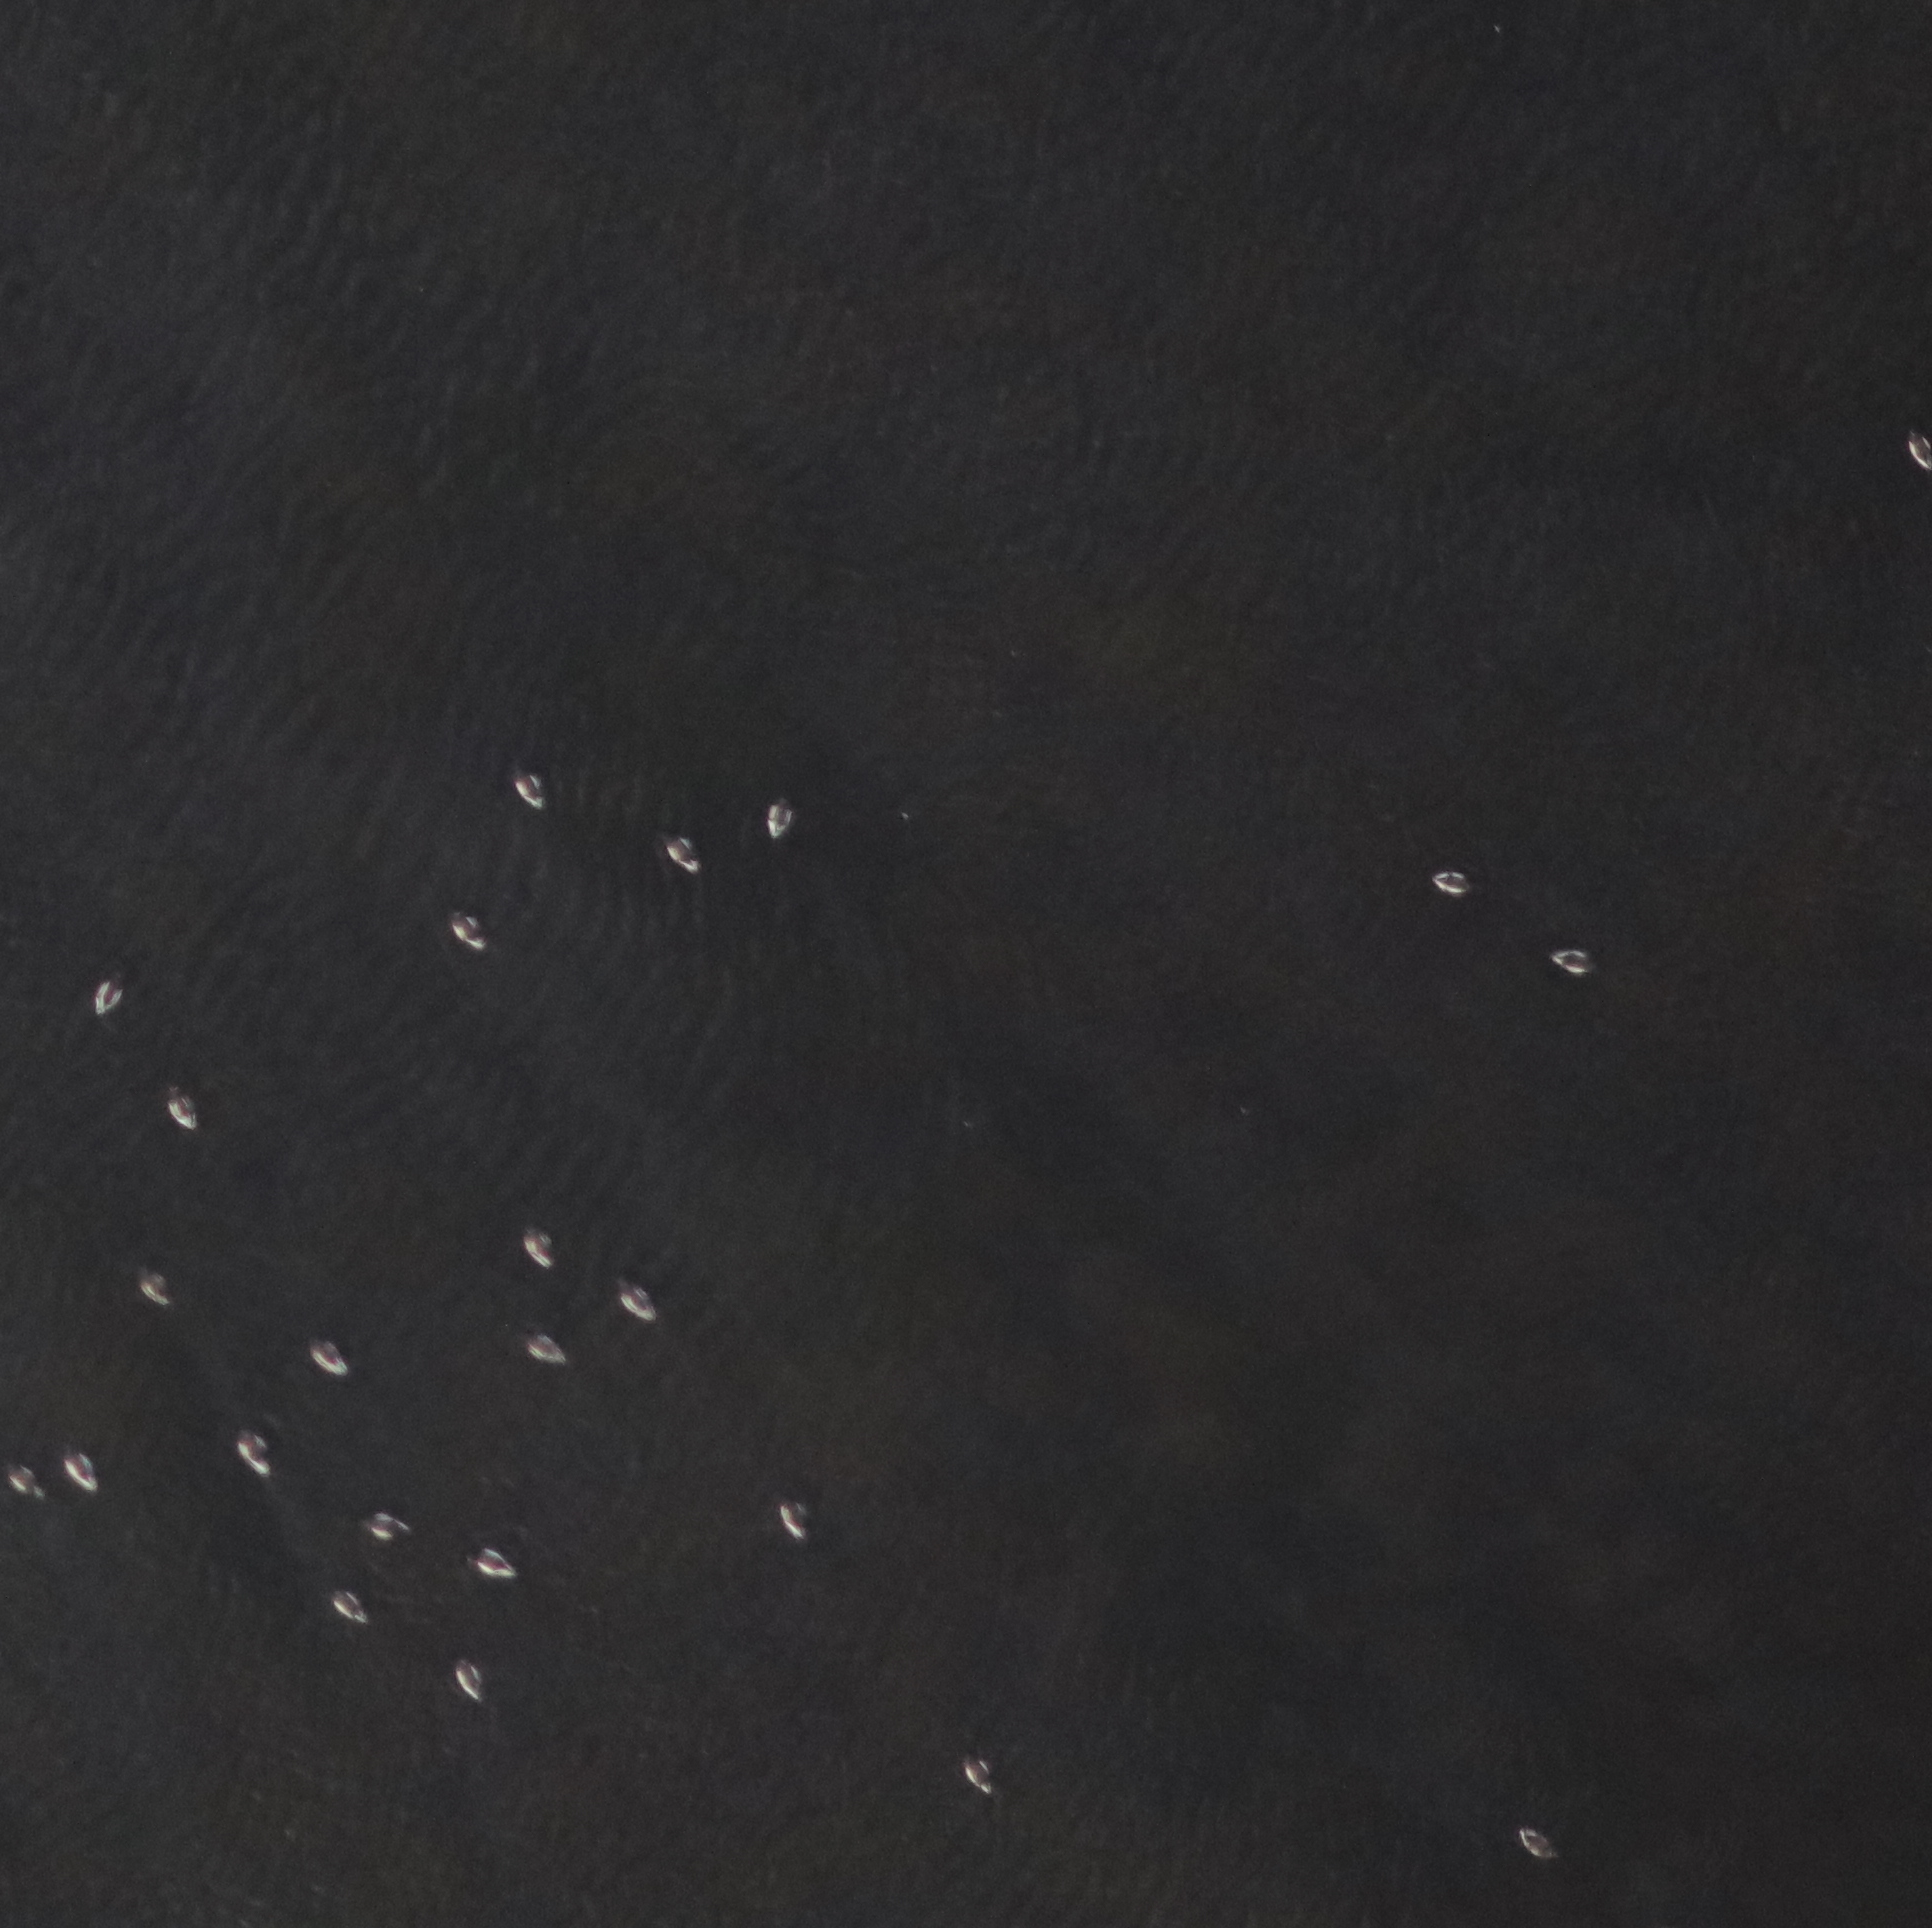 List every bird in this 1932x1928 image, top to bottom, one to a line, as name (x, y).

brant (1922, 448)
brant (527, 786)
brant (779, 817)
brant (682, 850)
brant (1455, 882)
brant (467, 930)
brant (1576, 961)
brant (109, 991)
brant (183, 1112)
brant (542, 1246)
brant (152, 1285)
brant (633, 1299)
brant (546, 1347)
brant (336, 1363)
brant (253, 1449)
brant (79, 1467)
brant (23, 1479)
brant (792, 1519)
brant (387, 1526)
brant (492, 1562)
brant (348, 1606)
brant (467, 1677)
brant (978, 1773)
brant (1539, 1844)